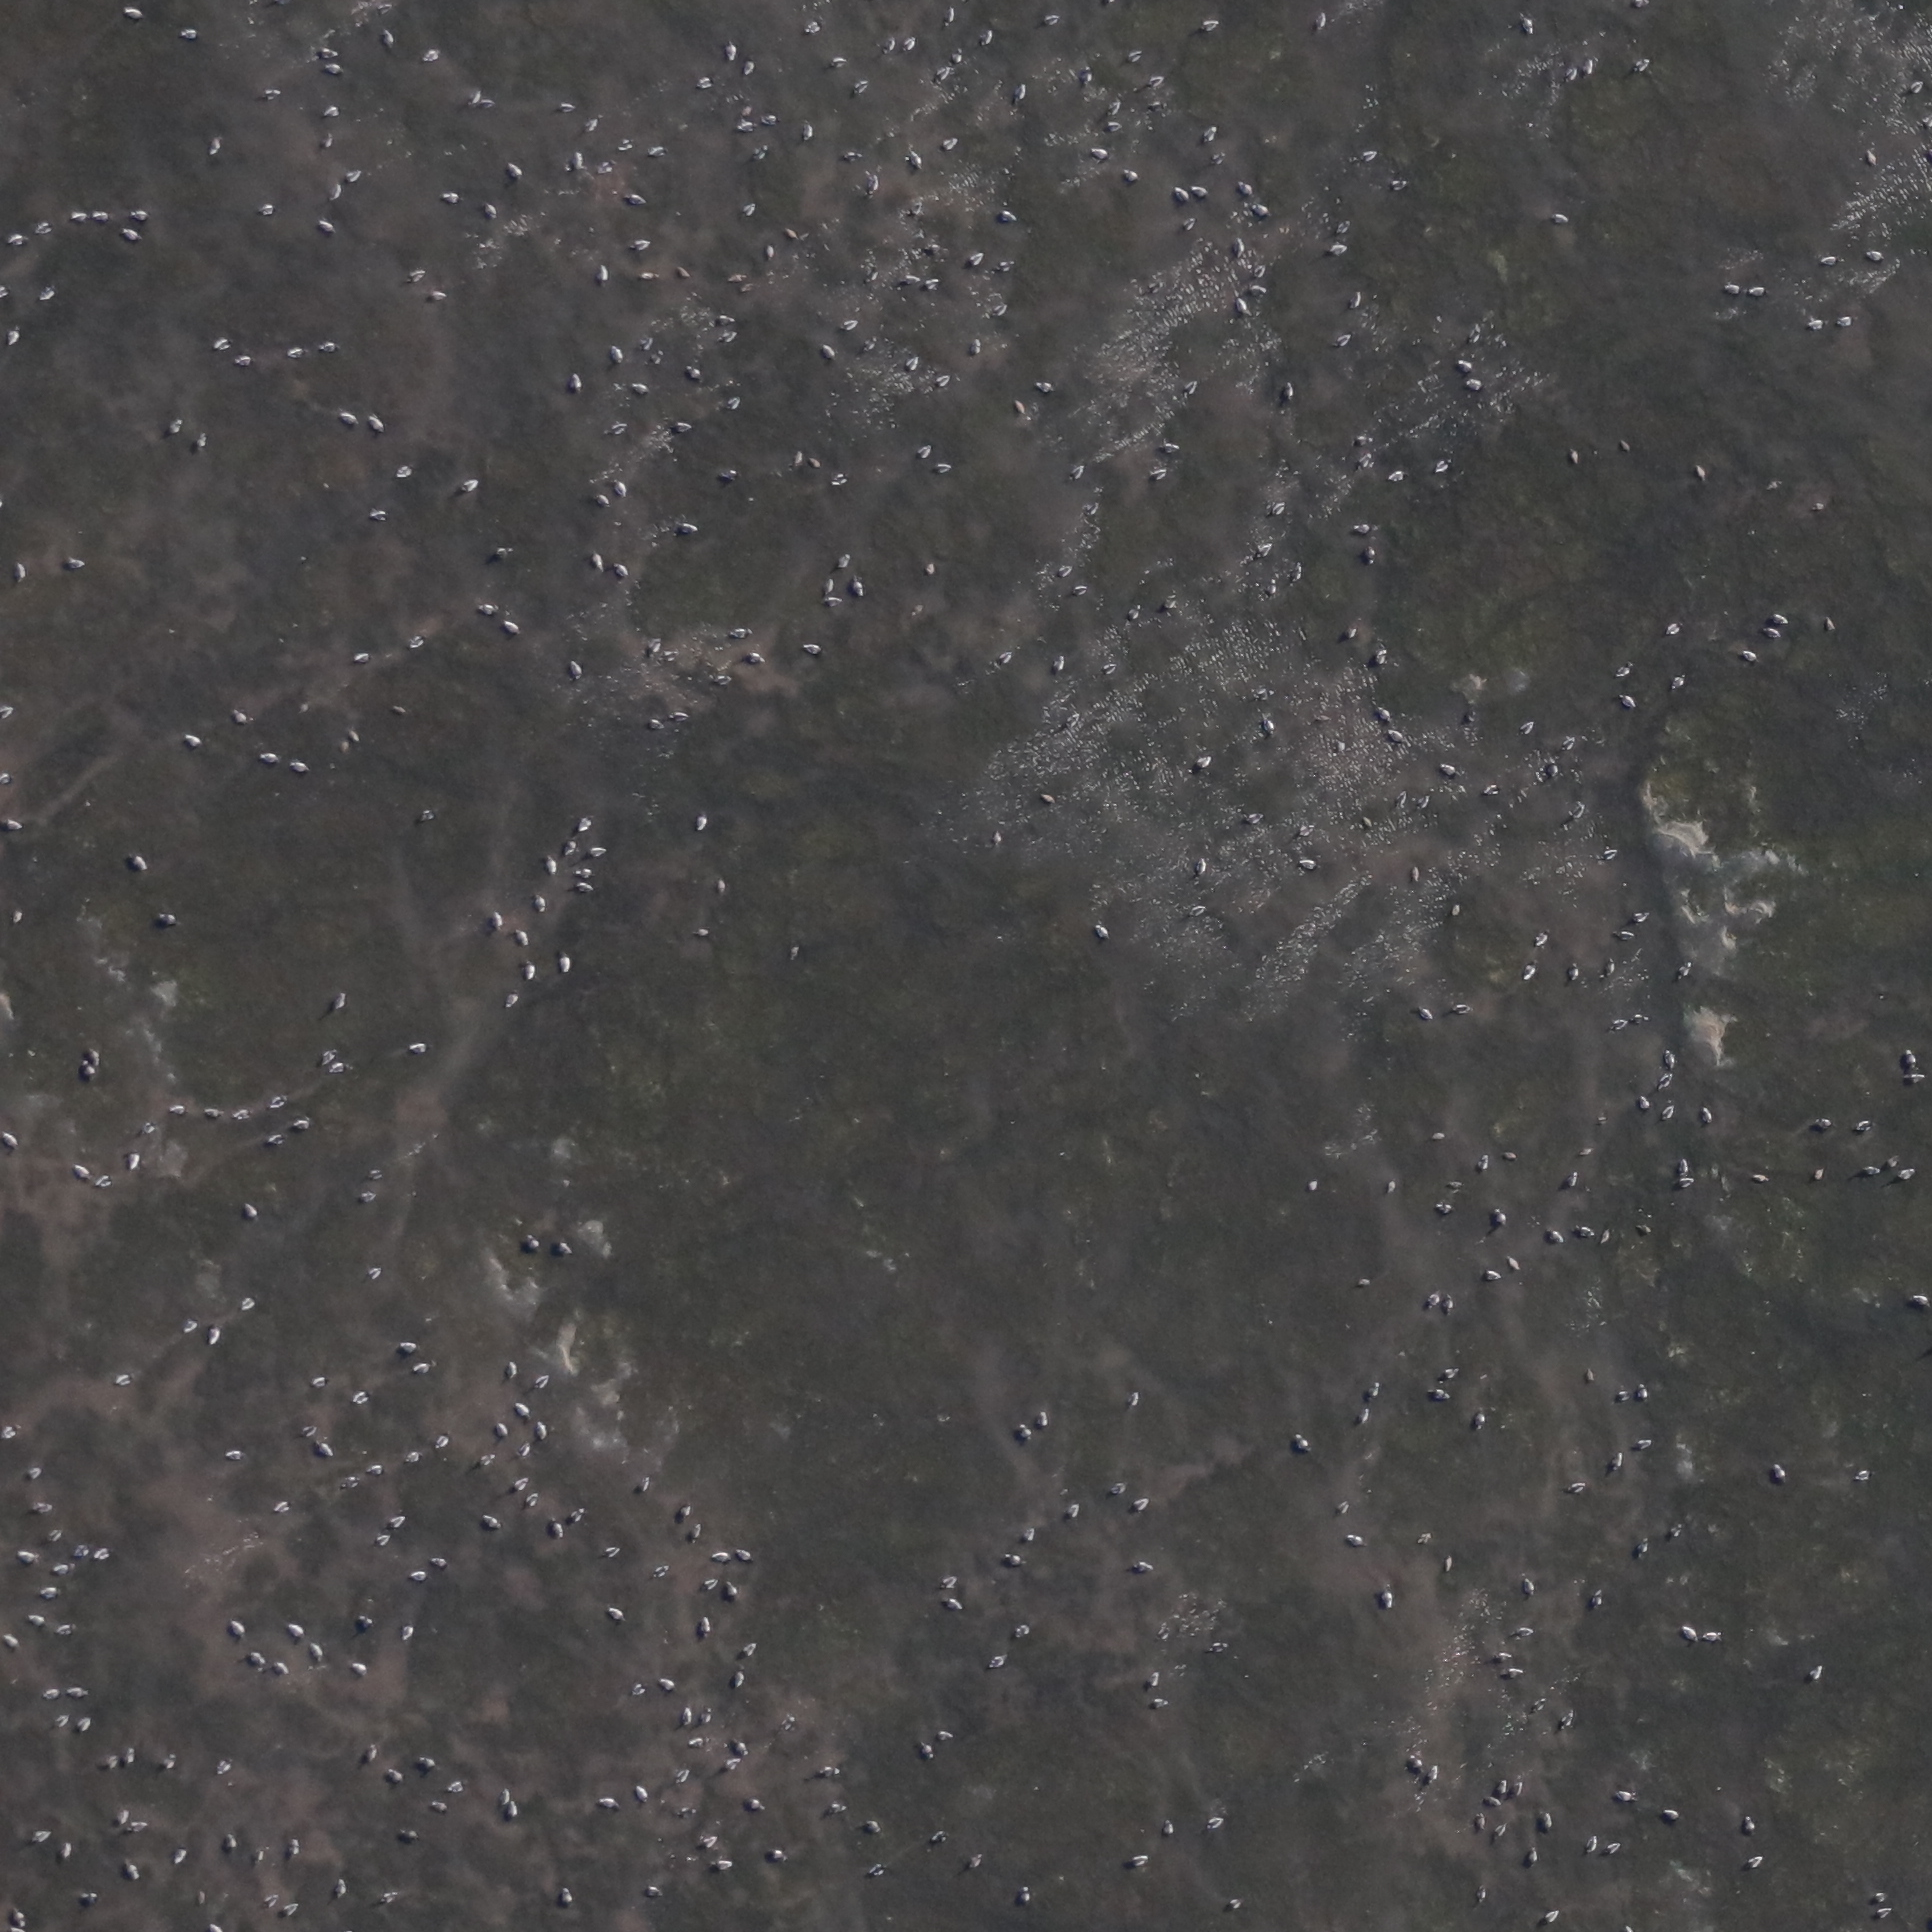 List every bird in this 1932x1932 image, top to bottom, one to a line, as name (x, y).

brant (395, 1)
brant (1120, 1)
brant (130, 17)
brant (955, 17)
brant (1056, 19)
brant (1327, 19)
brant (827, 21)
brant (1531, 22)
brant (1217, 24)
brant (988, 33)
brant (193, 35)
brant (401, 37)
brant (902, 41)
brant (891, 47)
brant (1141, 47)
brant (737, 49)
brant (431, 58)
brant (333, 59)
brant (1659, 60)
brant (959, 61)
brant (841, 62)
brant (751, 66)
brant (1599, 68)
brant (340, 71)
brant (1086, 71)
brant (944, 73)
brant (711, 74)
brant (1572, 75)
brant (1917, 78)
brant (1162, 80)
brant (865, 89)
brant (1026, 91)
brant (487, 93)
brant (279, 96)
brant (332, 104)
brant (1157, 104)
brant (1107, 105)
brant (505, 108)
brant (573, 111)
brant (1112, 123)
brant (776, 129)
brant (597, 130)
brant (321, 132)
brant (1214, 132)
brant (741, 135)
brant (813, 138)
brant (630, 142)
brant (945, 147)
brant (659, 148)
brant (221, 149)
brant (1100, 152)
brant (768, 154)
brant (1225, 154)
brant (1369, 157)
brant (850, 158)
brant (908, 159)
brant (579, 163)
brant (611, 165)
brant (363, 171)
brant (515, 171)
brant (1140, 179)
brant (873, 185)
brant (1407, 186)
brant (1249, 189)
brant (339, 190)
brant (450, 190)
brant (1204, 190)
brant (1179, 195)
brant (637, 196)
brant (920, 207)
brant (279, 209)
brant (112, 212)
brant (1256, 212)
brant (89, 214)
brant (495, 214)
brant (1014, 214)
brant (144, 215)
brant (752, 216)
brant (1341, 221)
brant (1190, 222)
brant (49, 225)
brant (333, 225)
brant (1555, 225)
brant (25, 228)
other bird (788, 237)
brant (641, 241)
brant (132, 243)
brant (1239, 246)
brant (1341, 246)
brant (1869, 247)
other bird (776, 250)
brant (933, 253)
brant (1837, 259)
brant (977, 263)
brant (1268, 266)
brant (604, 267)
other bird (659, 272)
other bird (687, 273)
brant (1009, 273)
brant (877, 276)
other bird (740, 278)
brant (414, 282)
brant (906, 286)
brant (1260, 288)
brant (432, 290)
brant (935, 290)
brant (1733, 291)
brant (8, 292)
brant (1769, 292)
brant (54, 293)
other bird (751, 293)
brant (1356, 298)
brant (1254, 307)
brant (1007, 313)
brant (1849, 323)
brant (727, 324)
brant (1813, 324)
brant (654, 329)
brant (845, 329)
brant (23, 331)
brant (1351, 336)
brant (1469, 336)
brant (873, 343)
brant (728, 344)
brant (977, 344)
brant (339, 347)
brant (221, 348)
brant (251, 353)
brant (304, 354)
brant (612, 354)
brant (828, 354)
brant (656, 356)
brant (918, 361)
brant (1466, 362)
brant (698, 378)
brant (951, 380)
brant (580, 384)
brant (1192, 384)
brant (1049, 385)
brant (1481, 387)
brant (1293, 390)
brant (644, 392)
brant (736, 402)
other bird (1024, 409)
brant (350, 417)
brant (366, 421)
brant (687, 432)
brant (630, 433)
brant (180, 434)
brant (1365, 438)
brant (212, 445)
other bird (1624, 446)
brant (931, 448)
other bird (801, 451)
brant (1177, 452)
other bird (1573, 457)
brant (1364, 461)
brant (1447, 465)
other bird (817, 466)
other bird (1702, 470)
brant (409, 471)
brant (941, 471)
brant (1398, 472)
brant (1082, 475)
brant (1161, 475)
brant (842, 476)
brant (733, 477)
other bird (1775, 483)
brant (477, 492)
brant (625, 496)
brant (611, 502)
brant (1285, 503)
other bird (1818, 506)
brant (382, 516)
brant (1095, 520)
brant (1370, 523)
brant (681, 529)
brant (511, 551)
brant (1264, 554)
brant (79, 556)
brant (1371, 557)
brant (605, 562)
brant (847, 563)
brant (1067, 563)
other bird (939, 564)
brant (26, 569)
brant (1299, 570)
brant (620, 572)
brant (838, 583)
brant (864, 584)
brant (1278, 589)
brant (1085, 593)
brant (839, 600)
brant (1169, 600)
brant (483, 612)
other bird (909, 612)
brant (1135, 614)
brant (1782, 619)
other bird (1827, 625)
brant (520, 627)
brant (742, 631)
brant (1672, 631)
brant (1777, 631)
brant (1360, 638)
brant (424, 646)
brant (659, 649)
brant (810, 649)
brant (1006, 652)
brant (755, 654)
brant (1757, 655)
brant (1382, 657)
brant (1067, 658)
brant (1114, 667)
brant (363, 669)
brant (580, 673)
brant (1622, 675)
brant (731, 680)
brant (1676, 680)
brant (1262, 689)
brant (1633, 698)
other bird (406, 705)
brant (7, 708)
brant (1079, 711)
brant (688, 713)
brant (1382, 713)
brant (240, 714)
other bird (1323, 717)
other bird (365, 730)
brant (1529, 730)
brant (656, 731)
brant (1261, 731)
brant (202, 733)
brant (1385, 736)
other bird (348, 742)
brant (1573, 744)
other bird (1341, 747)
brant (272, 749)
brant (1200, 757)
brant (305, 763)
brant (1554, 769)
brant (1455, 770)
brant (12, 778)
brant (1497, 788)
other bird (1052, 797)
brant (1425, 797)
brant (1403, 798)
brant (1579, 807)
brant (426, 815)
brant (1242, 821)
other bird (1367, 823)
brant (583, 824)
brant (17, 825)
brant (700, 825)
brant (1313, 831)
other bird (999, 832)
brant (573, 852)
brant (1610, 853)
brant (601, 856)
brant (134, 860)
brant (1313, 860)
brant (551, 861)
brant (1212, 866)
brant (582, 869)
other bird (1419, 872)
other bird (722, 878)
brant (585, 889)
brant (1204, 908)
brant (545, 909)
other bird (1455, 914)
brant (1640, 917)
other bird (20, 918)
brant (167, 918)
other bird (700, 921)
brant (496, 923)
brant (1630, 926)
brant (1104, 933)
brant (1543, 936)
brant (525, 939)
other bird (791, 954)
brant (573, 959)
brant (1610, 965)
brant (533, 969)
brant (1531, 970)
brant (1681, 972)
brant (1573, 975)
brant (341, 998)
brant (518, 1000)
brant (1430, 1010)
brant (1461, 1010)
brant (1646, 1022)
brant (1620, 1025)
brant (428, 1044)
brant (100, 1050)
brant (330, 1056)
brant (1677, 1056)
brant (1911, 1057)
brant (89, 1072)
brant (345, 1078)
brant (1925, 1078)
brant (1675, 1079)
brant (1647, 1101)
brant (185, 1106)
brant (284, 1106)
brant (216, 1111)
brant (1672, 1111)
brant (245, 1116)
brant (1718, 1116)
brant (1825, 1118)
brant (309, 1119)
brant (1867, 1128)
brant (20, 1135)
brant (149, 1137)
other bird (1432, 1138)
brant (283, 1143)
other bird (1580, 1150)
other bird (1513, 1154)
brant (1904, 1155)
brant (1486, 1165)
brant (81, 1168)
brant (1681, 1168)
brant (137, 1169)
brant (376, 1169)
brant (1879, 1171)
brant (1458, 1177)
other bird (1818, 1177)
brant (1578, 1178)
other bird (1757, 1179)
brant (106, 1180)
brant (1692, 1180)
brant (1914, 1186)
other bird (1317, 1189)
other bird (1397, 1192)
brant (371, 1199)
brant (252, 1208)
brant (1443, 1209)
brant (1503, 1217)
brant (1584, 1228)
other bird (1639, 1228)
brant (1554, 1235)
other bird (1602, 1235)
brant (531, 1238)
brant (572, 1247)
brant (1519, 1257)
brant (371, 1263)
brant (1496, 1276)
other bird (1370, 1278)
brant (255, 1292)
brant (1435, 1295)
brant (1922, 1304)
brant (1453, 1311)
brant (196, 1320)
brant (218, 1343)
brant (403, 1343)
brant (421, 1372)
brant (512, 1374)
other bird (1587, 1375)
brant (1455, 1377)
brant (128, 1380)
brant (328, 1381)
brant (1644, 1384)
brant (548, 1385)
brant (1370, 1391)
brant (1621, 1391)
brant (1438, 1397)
brant (365, 1400)
brant (1131, 1402)
brant (1484, 1412)
brant (523, 1413)
brant (1041, 1420)
brant (12, 1424)
brant (1358, 1424)
brant (308, 1425)
brant (506, 1430)
brant (544, 1432)
brant (1024, 1434)
brant (447, 1439)
brant (1649, 1439)
brant (1302, 1442)
brant (325, 1446)
brant (525, 1450)
brant (231, 1455)
brant (489, 1458)
brant (418, 1459)
brant (1621, 1461)
brant (378, 1467)
brant (1781, 1471)
brant (33, 1474)
brant (521, 1479)
brant (651, 1481)
brant (354, 1482)
brant (1864, 1482)
brant (1112, 1489)
brant (1578, 1489)
brant (531, 1496)
brant (280, 1500)
brant (1342, 1502)
brant (1136, 1510)
brant (45, 1511)
brant (685, 1512)
brant (1072, 1514)
brant (577, 1518)
brant (493, 1519)
brant (395, 1525)
brant (551, 1529)
brant (1671, 1530)
brant (696, 1531)
brant (52, 1532)
brant (1025, 1538)
brant (1358, 1538)
brant (83, 1543)
brant (384, 1543)
other bird (1420, 1543)
brant (1648, 1543)
brant (613, 1547)
brant (104, 1551)
brant (727, 1551)
brant (749, 1554)
brant (26, 1557)
brant (450, 1561)
brant (1011, 1561)
other bird (1455, 1561)
brant (663, 1562)
brant (1144, 1570)
brant (60, 1572)
brant (947, 1579)
brant (420, 1580)
brant (1529, 1581)
brant (710, 1587)
brant (742, 1587)
brant (1601, 1590)
brant (1384, 1599)
brant (46, 1603)
brant (951, 1610)
brant (623, 1616)
brant (42, 1617)
brant (1025, 1621)
brant (369, 1622)
brant (711, 1627)
brant (1690, 1627)
brant (76, 1632)
brant (1524, 1632)
brant (1165, 1635)
brant (302, 1636)
brant (241, 1637)
brant (413, 1637)
brant (1221, 1640)
brant (1721, 1640)
brant (1502, 1648)
brant (751, 1649)
brant (7, 1655)
brant (319, 1655)
brant (258, 1661)
brant (1000, 1664)
brant (276, 1665)
brant (370, 1668)
brant (1519, 1669)
brant (1153, 1671)
brant (1818, 1673)
brant (666, 1679)
brant (739, 1680)
brant (644, 1690)
brant (79, 1691)
brant (50, 1696)
brant (1161, 1702)
brant (1543, 1709)
brant (688, 1713)
brant (785, 1716)
brant (717, 1718)
brant (60, 1719)
brant (1576, 1725)
brant (93, 1727)
brant (946, 1736)
brant (697, 1743)
brant (746, 1745)
brant (369, 1746)
brant (932, 1752)
brant (135, 1755)
brant (113, 1757)
brant (185, 1762)
brant (221, 1767)
brant (432, 1769)
brant (730, 1770)
brant (1418, 1771)
brant (838, 1774)
brant (1439, 1774)
brant (399, 1775)
brant (685, 1782)
brant (1502, 1786)
brant (1518, 1786)
brant (456, 1792)
brant (642, 1796)
brant (1627, 1796)
brant (502, 1799)
brant (684, 1800)
brant (609, 1805)
brant (1496, 1805)
brant (435, 1807)
brant (838, 1810)
brant (119, 1812)
brant (515, 1812)
brant (755, 1813)
brant (1679, 1814)
brant (1212, 1818)
brant (871, 1823)
brant (1555, 1824)
brant (1484, 1826)
brant (1171, 1827)
brant (1746, 1827)
brant (135, 1829)
brant (1500, 1832)
brant (934, 1836)
brant (39, 1841)
brant (409, 1841)
brant (1591, 1842)
brant (225, 1843)
brant (714, 1843)
brant (299, 1853)
brant (1611, 1853)
brant (260, 1857)
brant (783, 1857)
brant (1143, 1857)
brant (187, 1860)
brant (878, 1860)
brant (67, 1861)
brant (1531, 1861)
brant (1759, 1862)
brant (138, 1864)
brant (727, 1866)
brant (974, 1866)
brant (570, 1884)
brant (660, 1887)
brant (344, 1890)
brant (1482, 1891)
brant (93, 1893)
brant (1877, 1894)
brant (280, 1895)
brant (204, 1897)
brant (1023, 1898)
brant (399, 1901)
brant (1235, 1901)
brant (33, 1905)
brant (296, 1912)
brant (1883, 1917)
brant (1552, 1918)
brant (12, 1924)
brant (224, 1924)
brant (344, 1928)